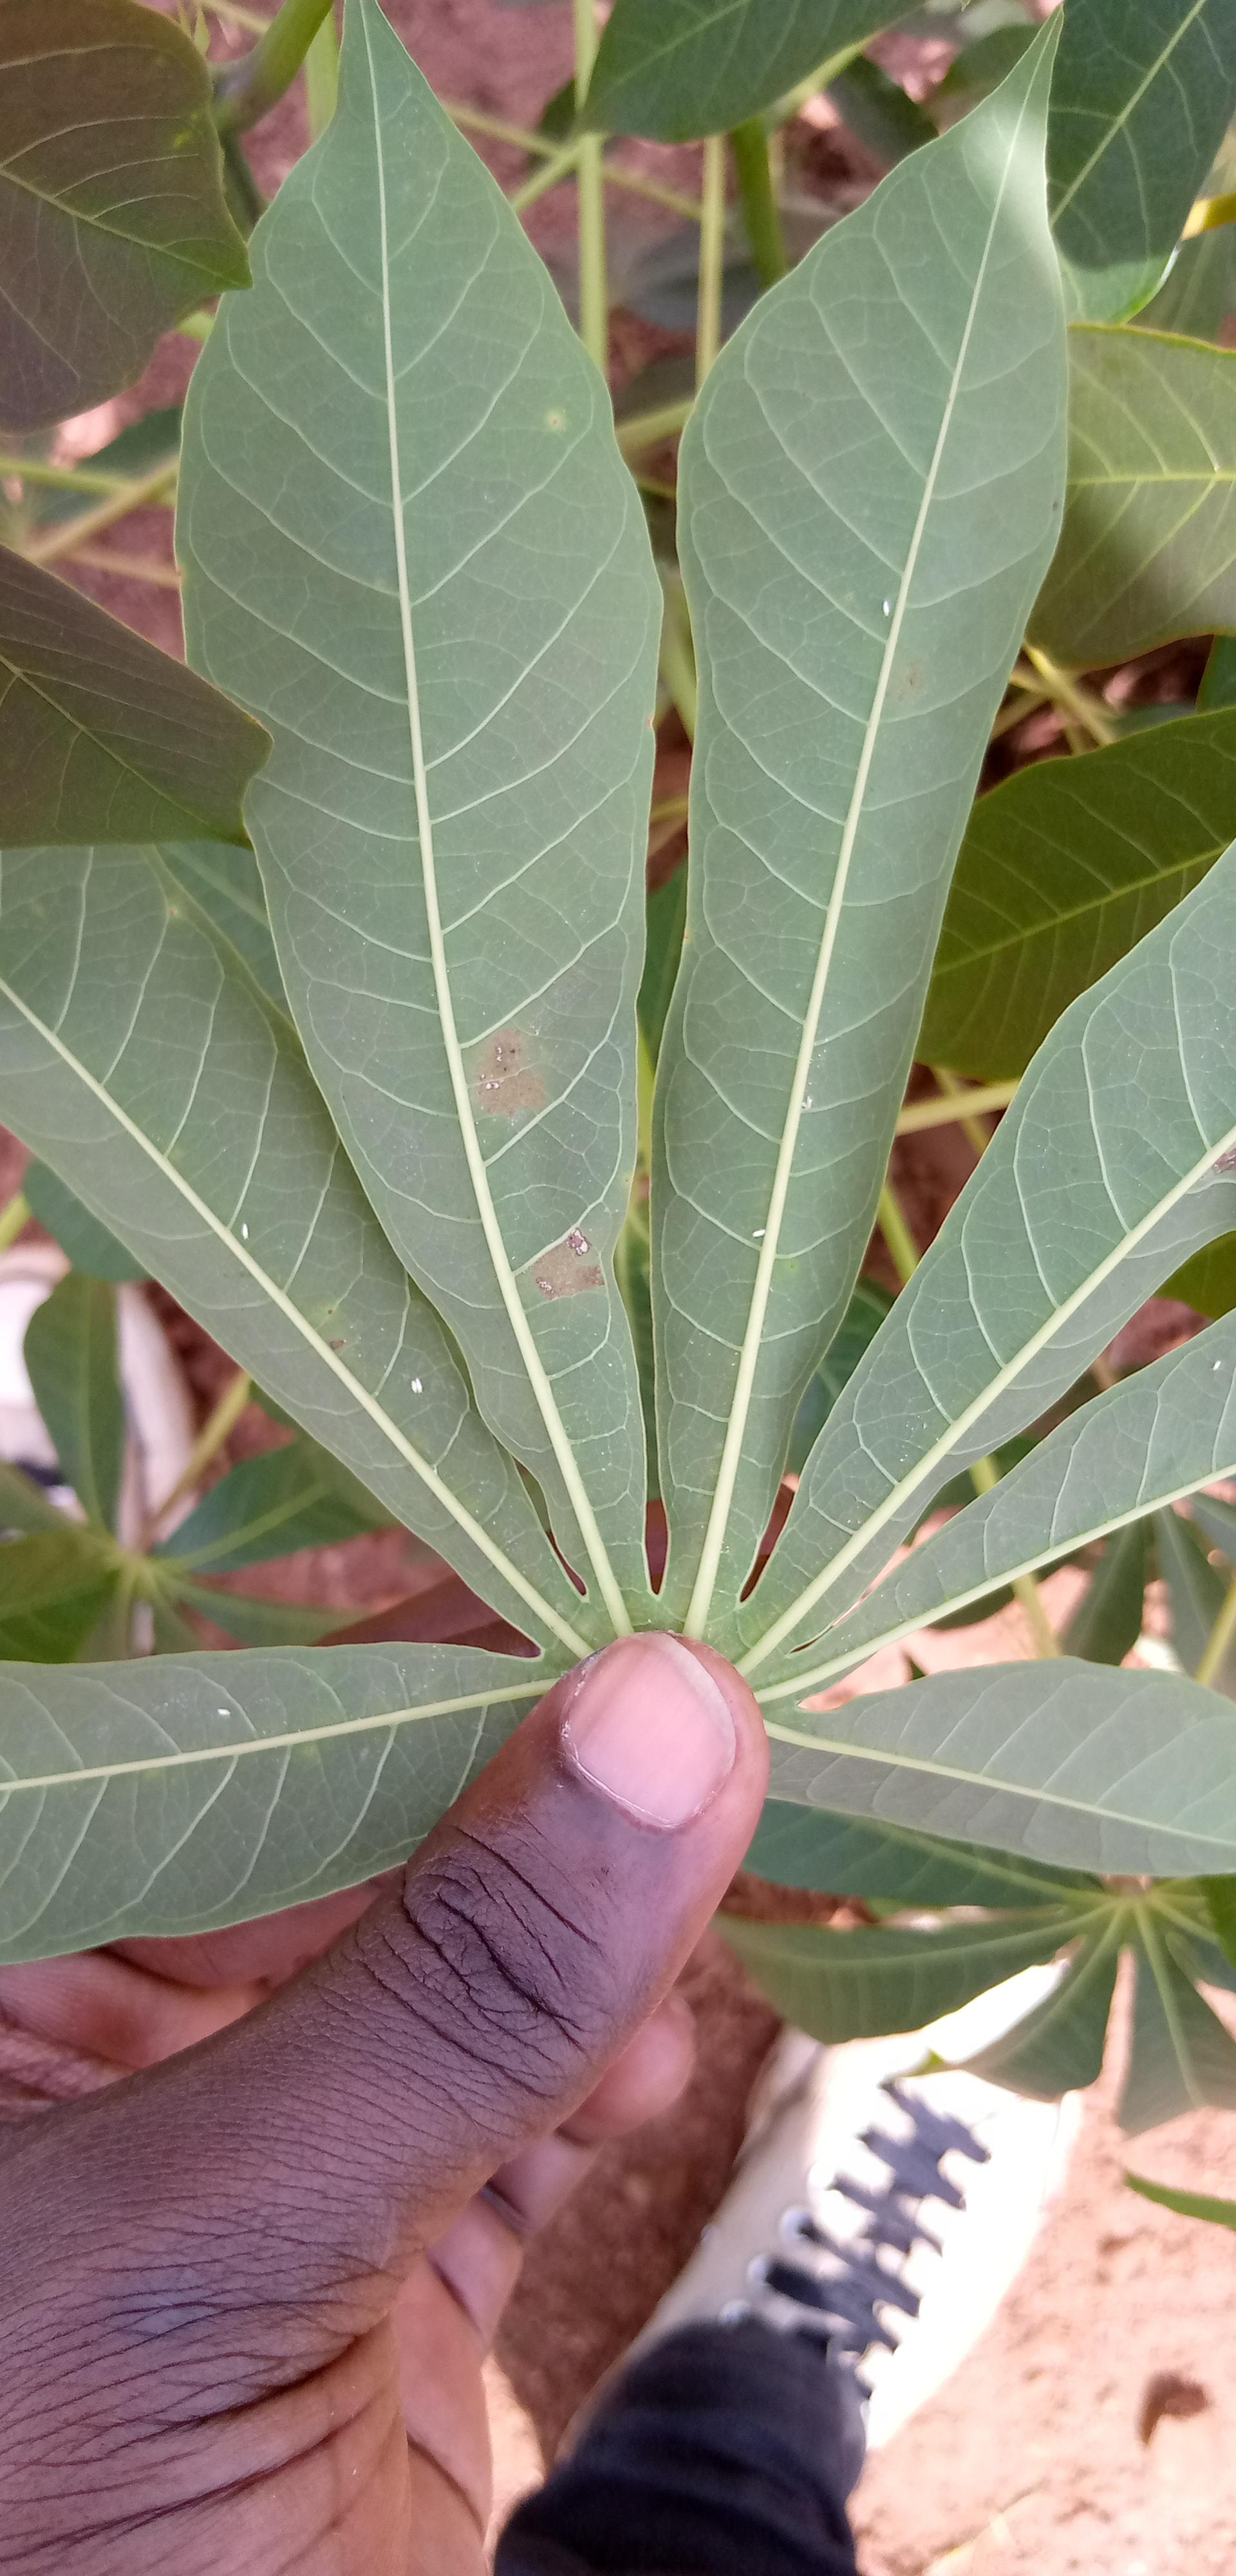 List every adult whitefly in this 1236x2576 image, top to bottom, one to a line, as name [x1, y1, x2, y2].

whitefly [881, 597, 892, 621]
whitefly [798, 1095, 817, 1111]
whitefly [239, 1220, 254, 1243]
whitefly [750, 1227, 769, 1239]
whitefly [1211, 1357, 1224, 1373]
whitefly [415, 1376, 424, 1394]
whitefly [410, 1379, 417, 1394]
whitefly [214, 1705, 233, 1718]